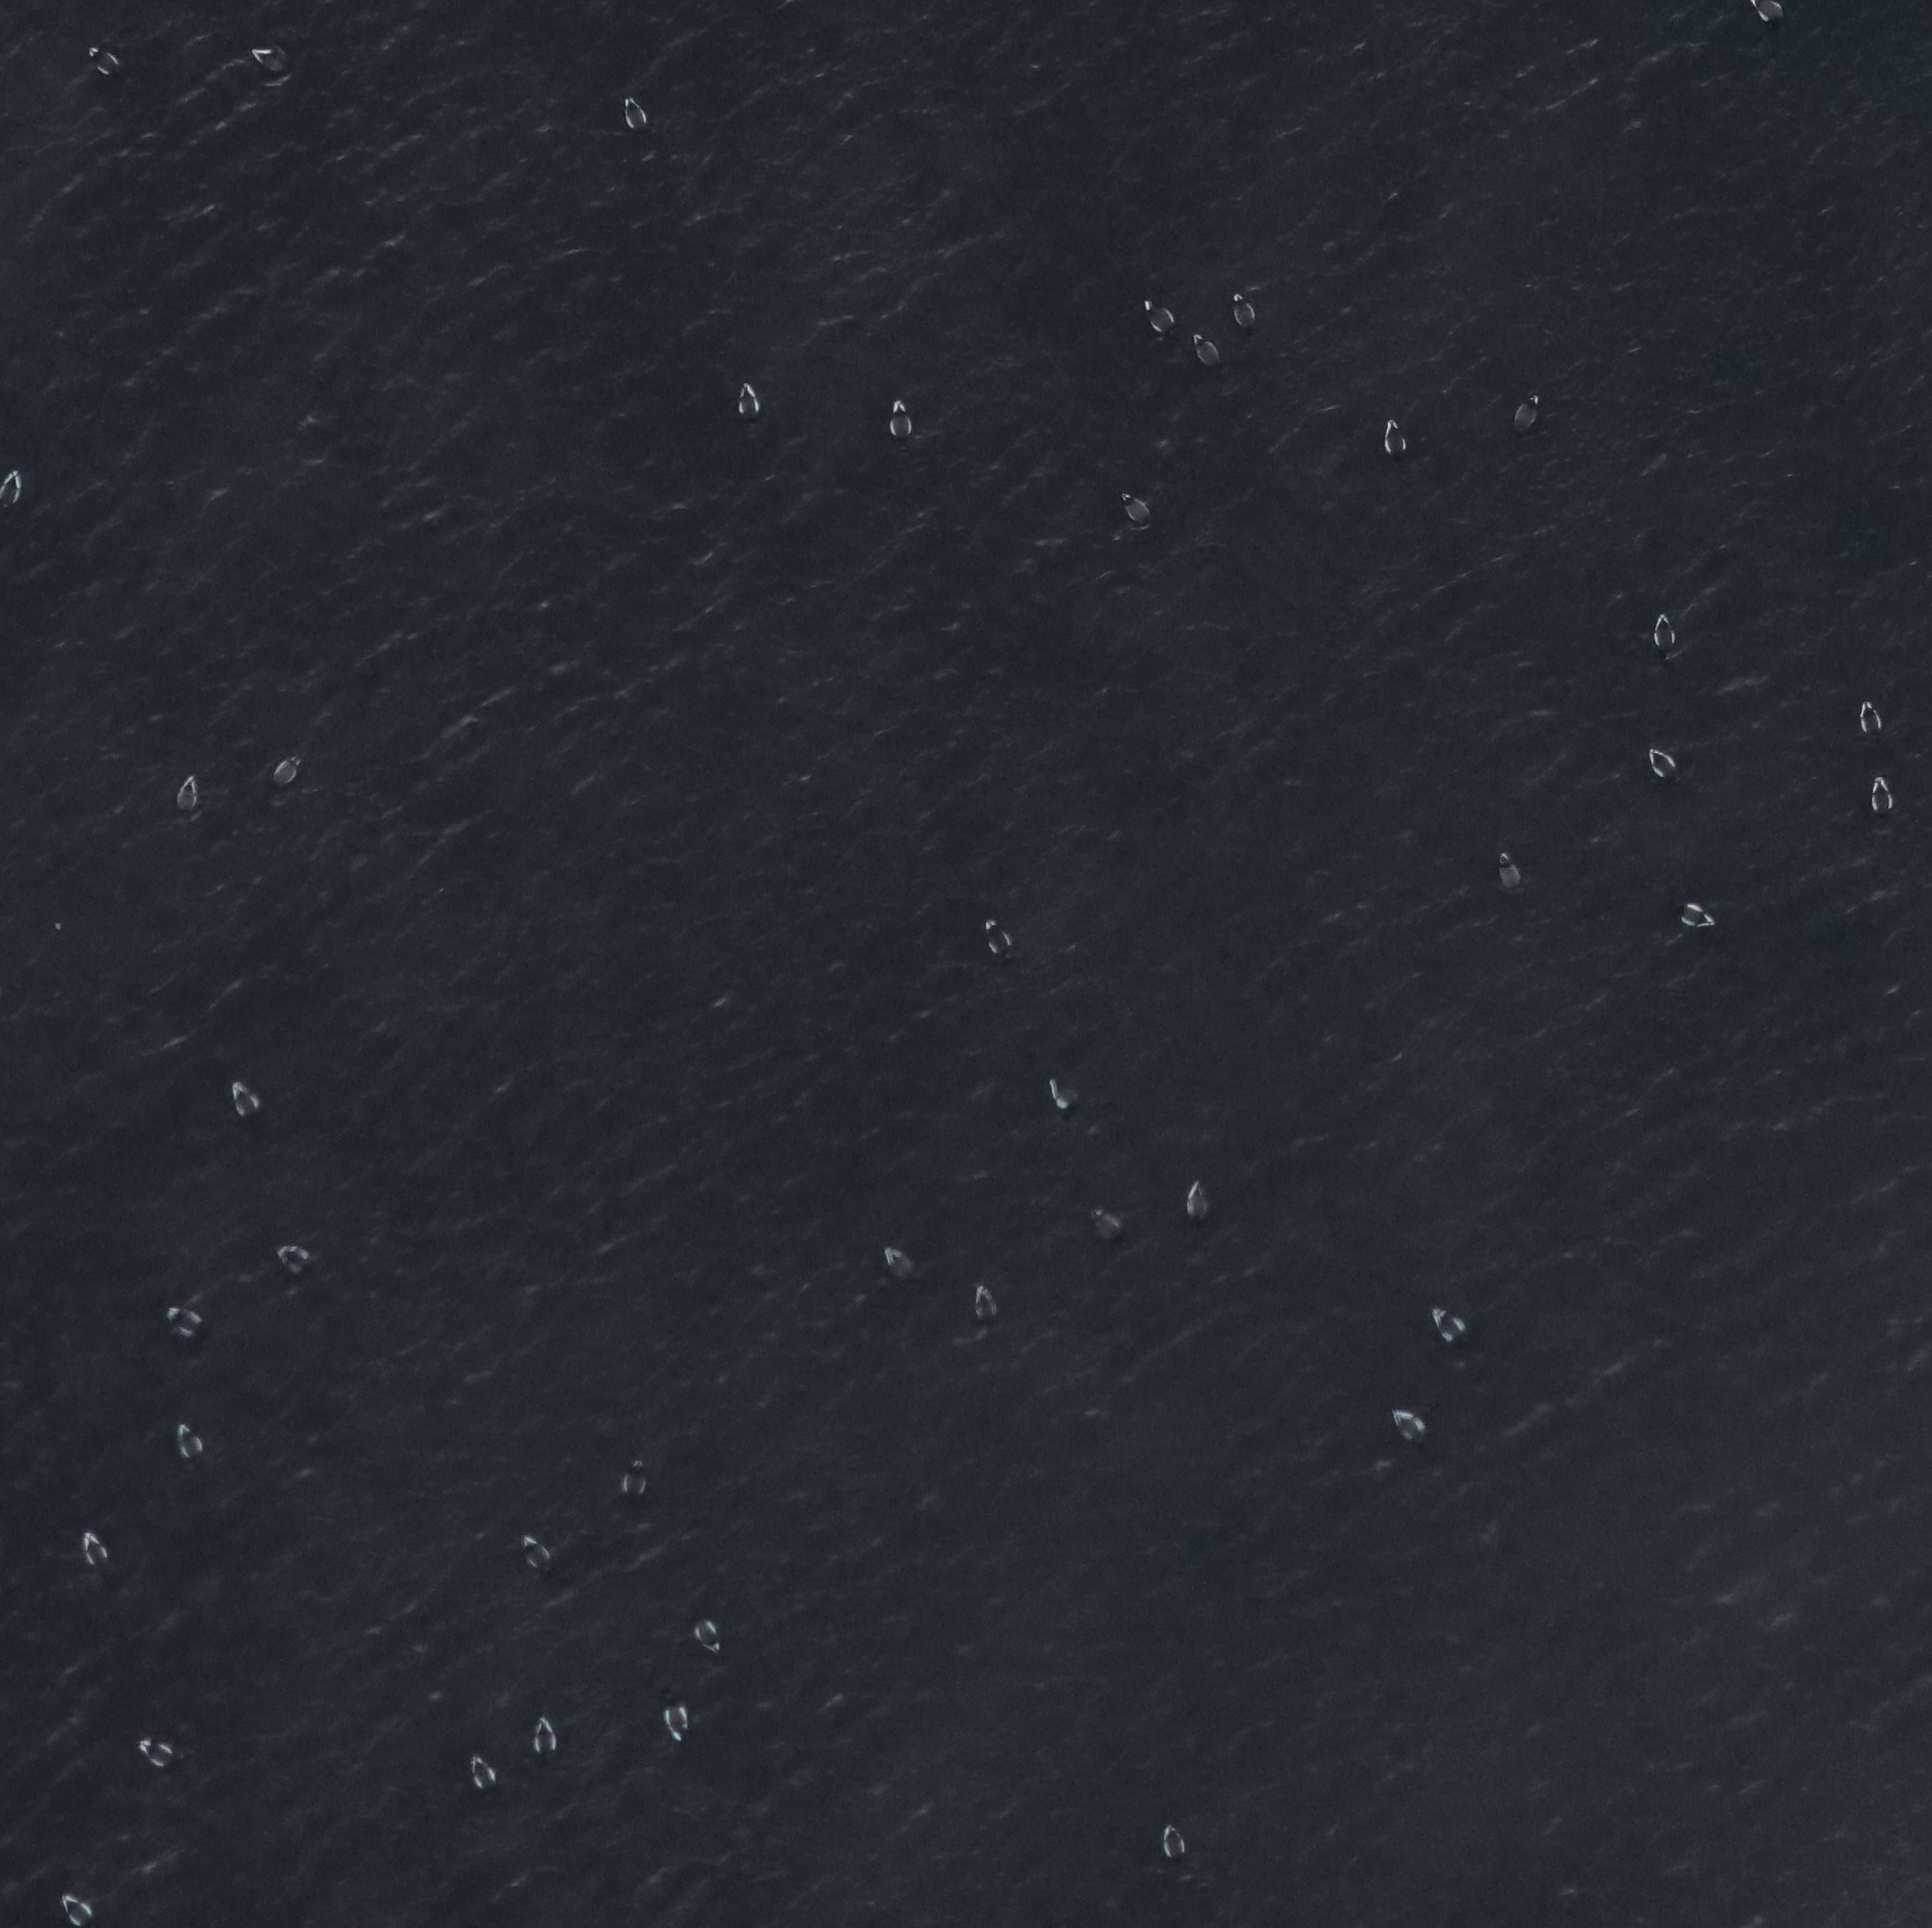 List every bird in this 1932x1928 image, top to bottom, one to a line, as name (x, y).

brant (1770, 11)
brant (273, 57)
brant (104, 62)
brant (635, 115)
brant (1244, 311)
brant (1159, 317)
brant (1206, 352)
brant (748, 405)
brant (1525, 417)
brant (902, 423)
brant (1395, 440)
brant (9, 491)
brant (1138, 512)
brant (1663, 635)
brant (1869, 721)
brant (1661, 764)
brant (286, 773)
brant (1881, 796)
brant (188, 800)
brant (1511, 874)
brant (1694, 914)
brant (997, 939)
brant (1064, 1095)
brant (244, 1101)
brant (1197, 1202)
brant (1109, 1226)
brant (298, 1260)
brant (896, 1261)
brant (984, 1307)
brant (184, 1318)
brant (1448, 1327)
brant (1410, 1428)
brant (189, 1445)
brant (633, 1480)
brant (96, 1550)
brant (535, 1555)
brant (705, 1634)
brant (675, 1720)
brant (543, 1739)
brant (156, 1752)
brant (481, 1774)
brant (1173, 1843)
brant (77, 1909)